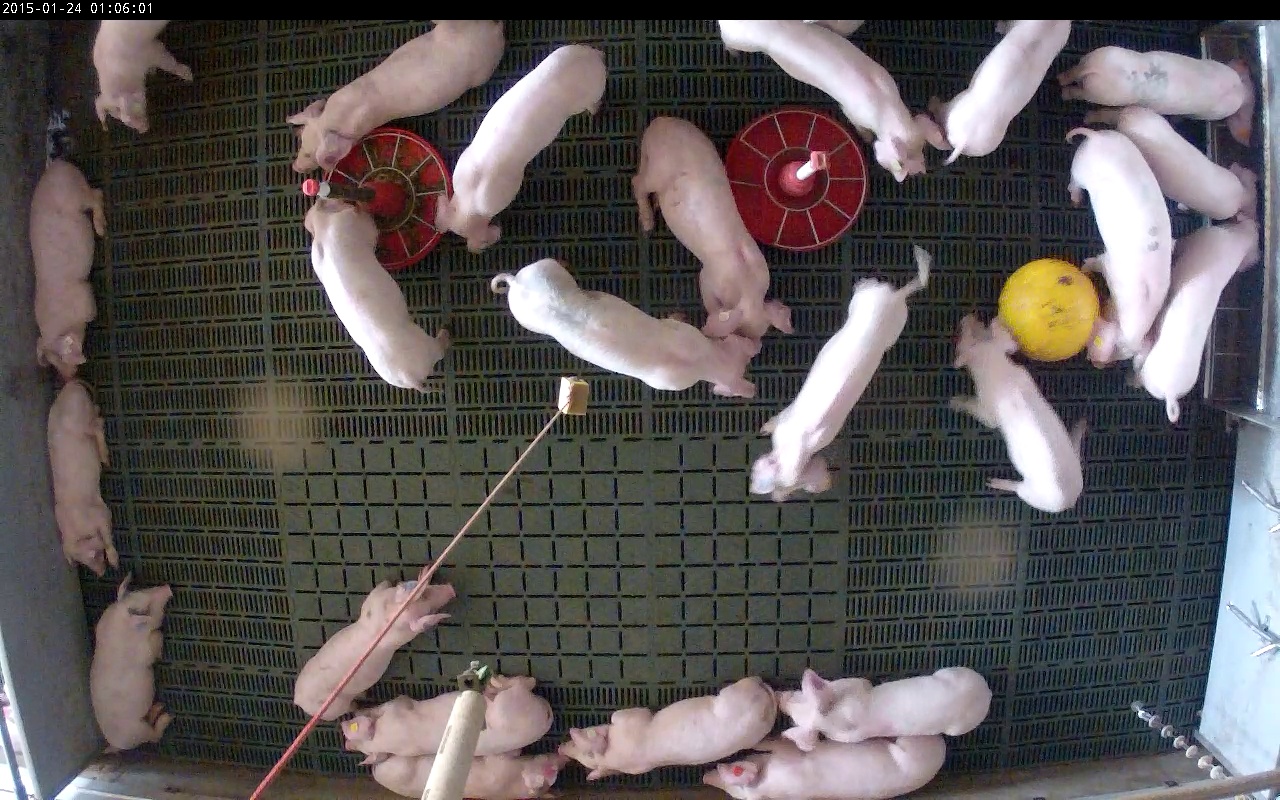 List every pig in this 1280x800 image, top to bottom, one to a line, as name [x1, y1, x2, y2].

pig [92, 19, 195, 136]
pig [926, 20, 1074, 166]
pig [285, 21, 507, 173]
pig [719, 21, 948, 184]
pig [435, 43, 609, 253]
pig [1057, 44, 1254, 145]
pig [1084, 105, 1260, 220]
pig [631, 115, 795, 346]
pig [1063, 127, 1173, 371]
pig [29, 153, 105, 382]
pig [303, 196, 452, 395]
pig [1125, 211, 1262, 424]
pig [744, 245, 928, 504]
pig [490, 259, 763, 399]
pig [950, 310, 1090, 511]
pig [45, 379, 122, 575]
pig [89, 572, 174, 753]
pig [294, 578, 457, 720]
pig [774, 666, 990, 754]
pig [559, 675, 781, 784]
pig [336, 677, 554, 769]
pig [703, 733, 948, 799]
pig [371, 748, 571, 796]